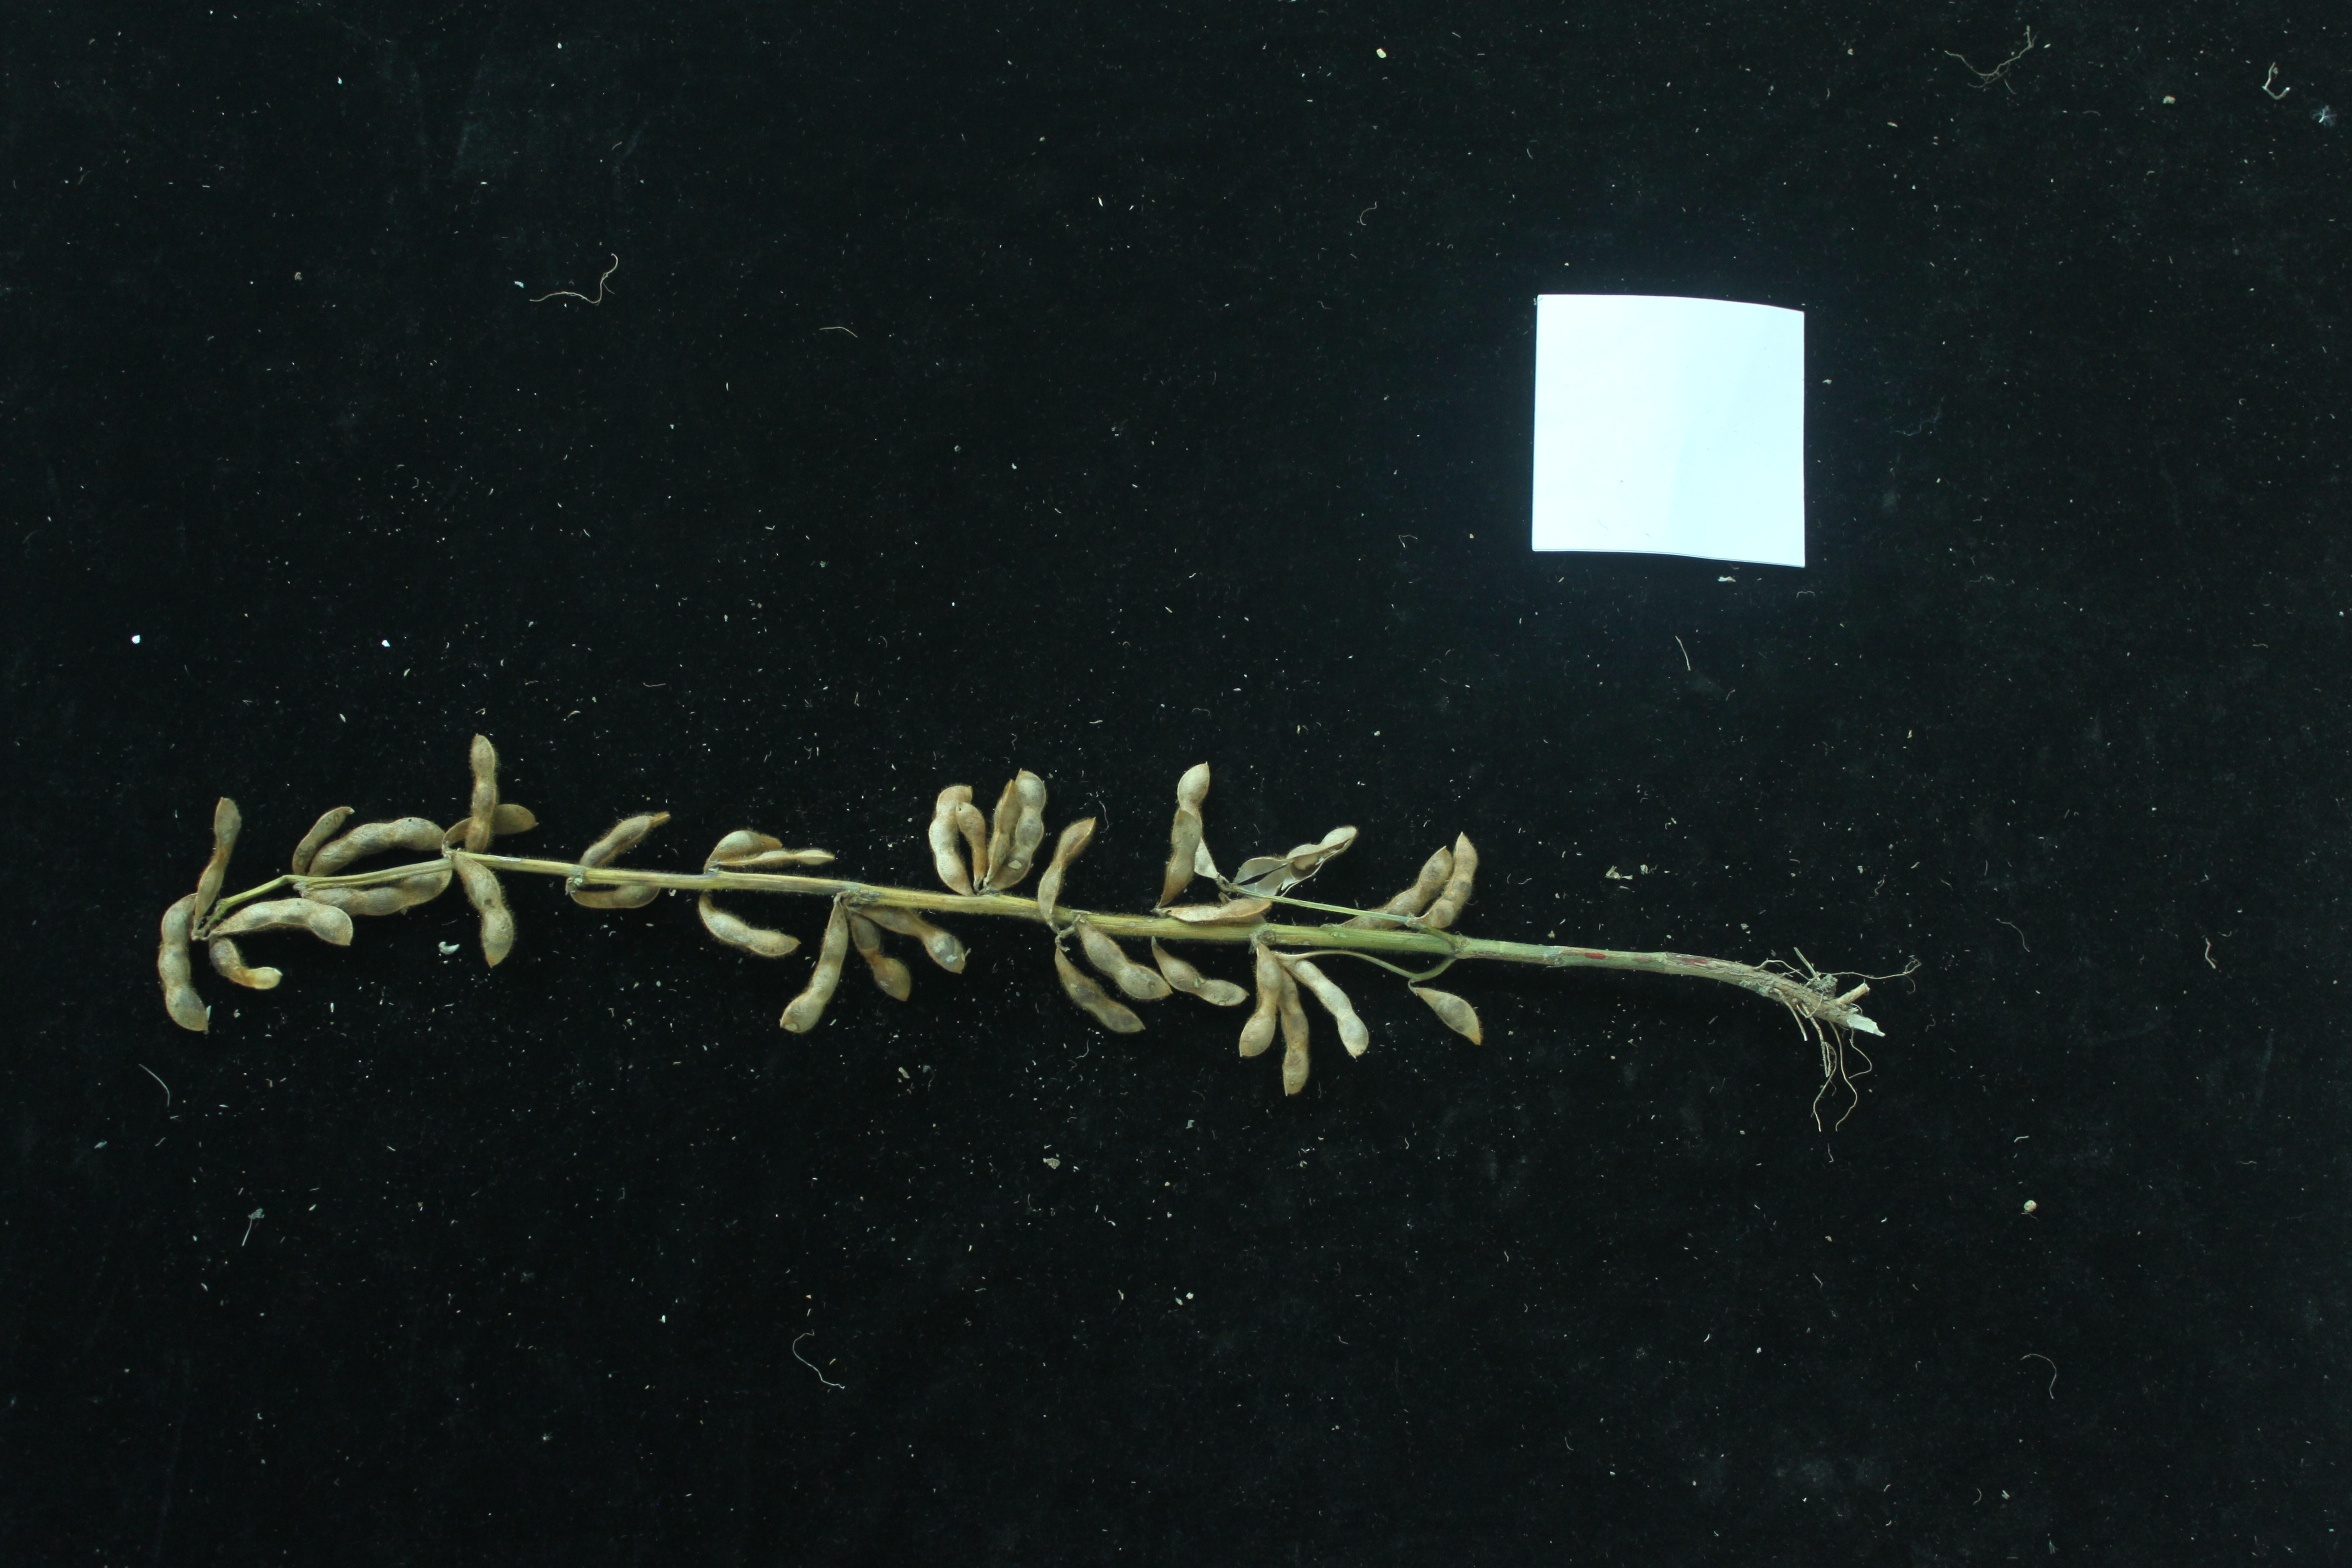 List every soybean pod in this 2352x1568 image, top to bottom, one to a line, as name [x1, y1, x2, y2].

soybean pod [464, 733, 497, 853]
soybean pod [1155, 760, 1209, 906]
soybean pod [986, 771, 1047, 891]
soybean pod [981, 780, 1019, 885]
soybean pod [926, 785, 974, 895]
soybean pod [192, 798, 242, 939]
soybean pod [954, 804, 987, 894]
soybean pod [444, 805, 539, 849]
soybean pod [290, 808, 353, 875]
soybean pod [577, 813, 672, 868]
soybean pod [305, 818, 443, 876]
soybean pod [1036, 818, 1096, 936]
soybean pod [706, 831, 785, 864]
soybean pod [1411, 831, 1478, 928]
soybean pod [1332, 846, 1453, 928]
soybean pod [715, 848, 837, 870]
soybean pod [453, 853, 515, 969]
soybean pod [306, 871, 453, 917]
soybean pod [568, 888, 660, 911]
soybean pod [698, 894, 800, 958]
soybean pod [156, 896, 210, 1032]
soybean pod [778, 897, 848, 1034]
soybean pod [1158, 897, 1272, 924]
soybean pod [209, 900, 354, 948]
soybean pod [845, 907, 965, 974]
soybean pod [848, 912, 911, 1002]
soybean pod [1078, 927, 1172, 1000]
soybean pod [1150, 935, 1249, 1006]
soybean pod [1239, 937, 1281, 1059]
soybean pod [209, 938, 282, 990]
soybean pod [1055, 939, 1145, 1033]
soybean pod [1278, 960, 1369, 1060]
soybean pod [1278, 965, 1309, 1096]
soybean pod [1409, 988, 1482, 1046]